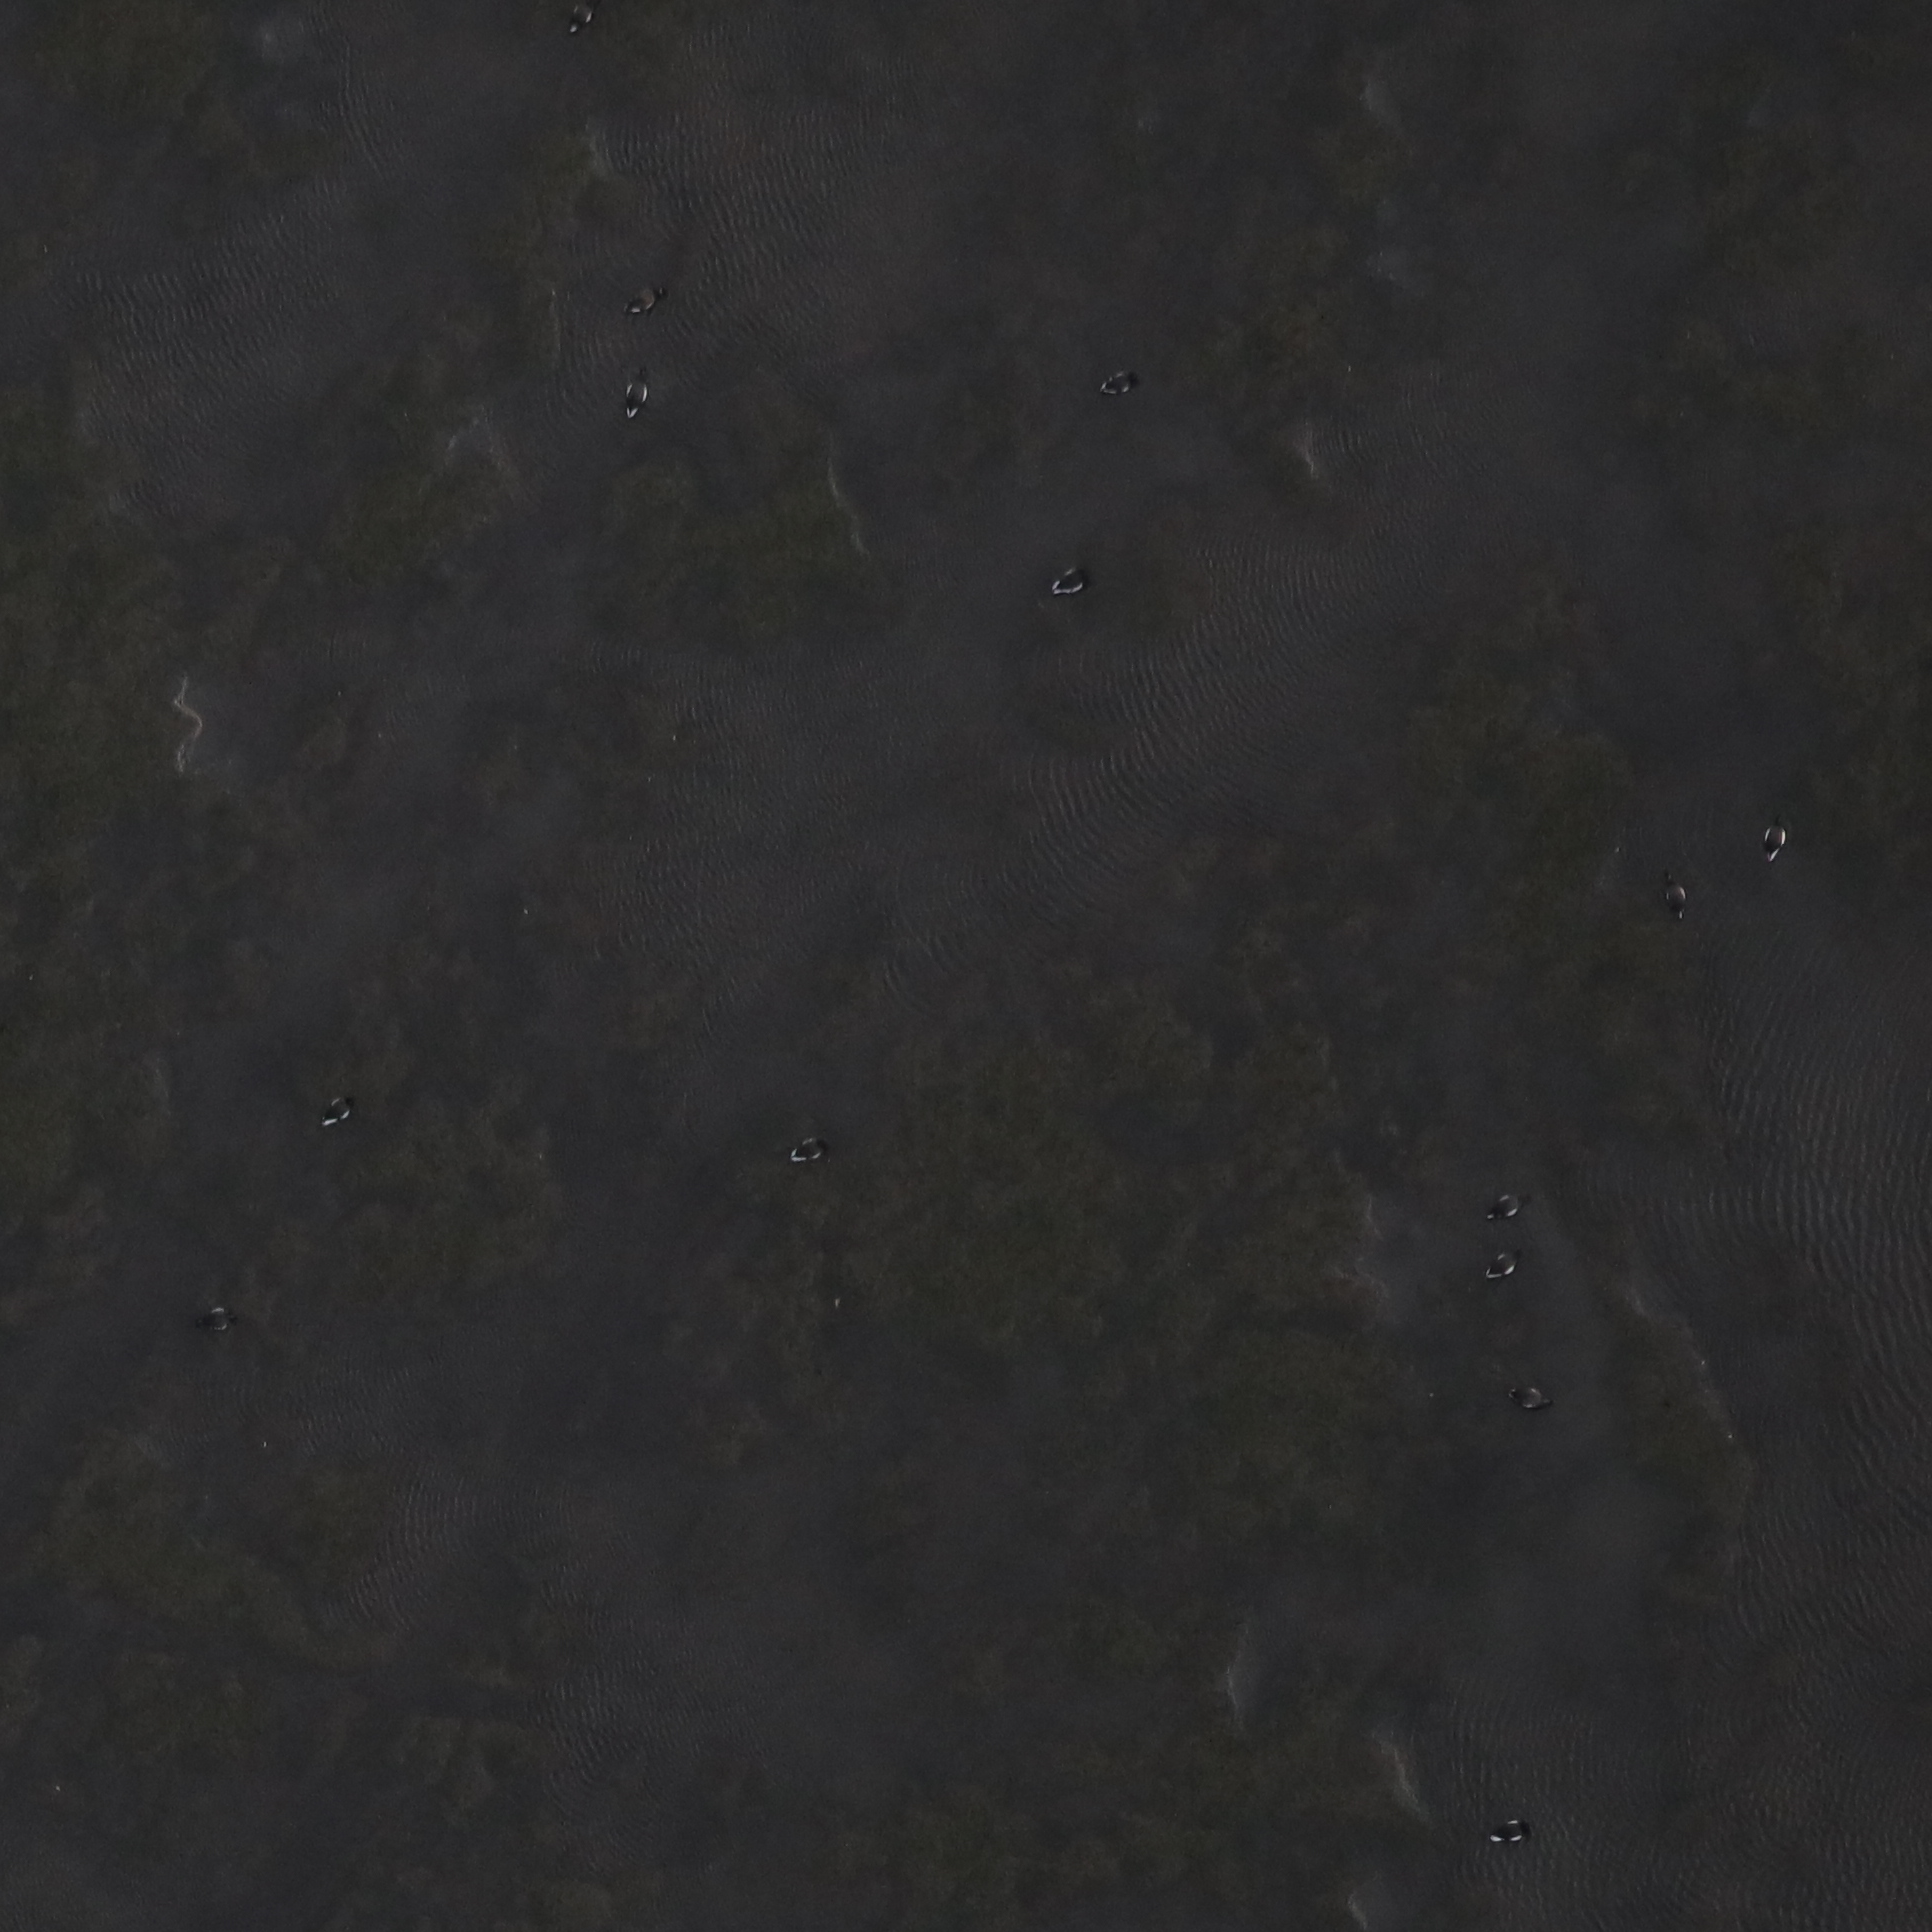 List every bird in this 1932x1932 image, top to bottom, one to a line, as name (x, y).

brant (578, 15)
brant (644, 299)
brant (1117, 384)
brant (635, 395)
brant (1072, 582)
brant (1774, 838)
brant (1676, 895)
brant (335, 1110)
brant (809, 1150)
brant (1506, 1209)
brant (1502, 1267)
brant (216, 1318)
brant (1528, 1394)
brant (1509, 1832)